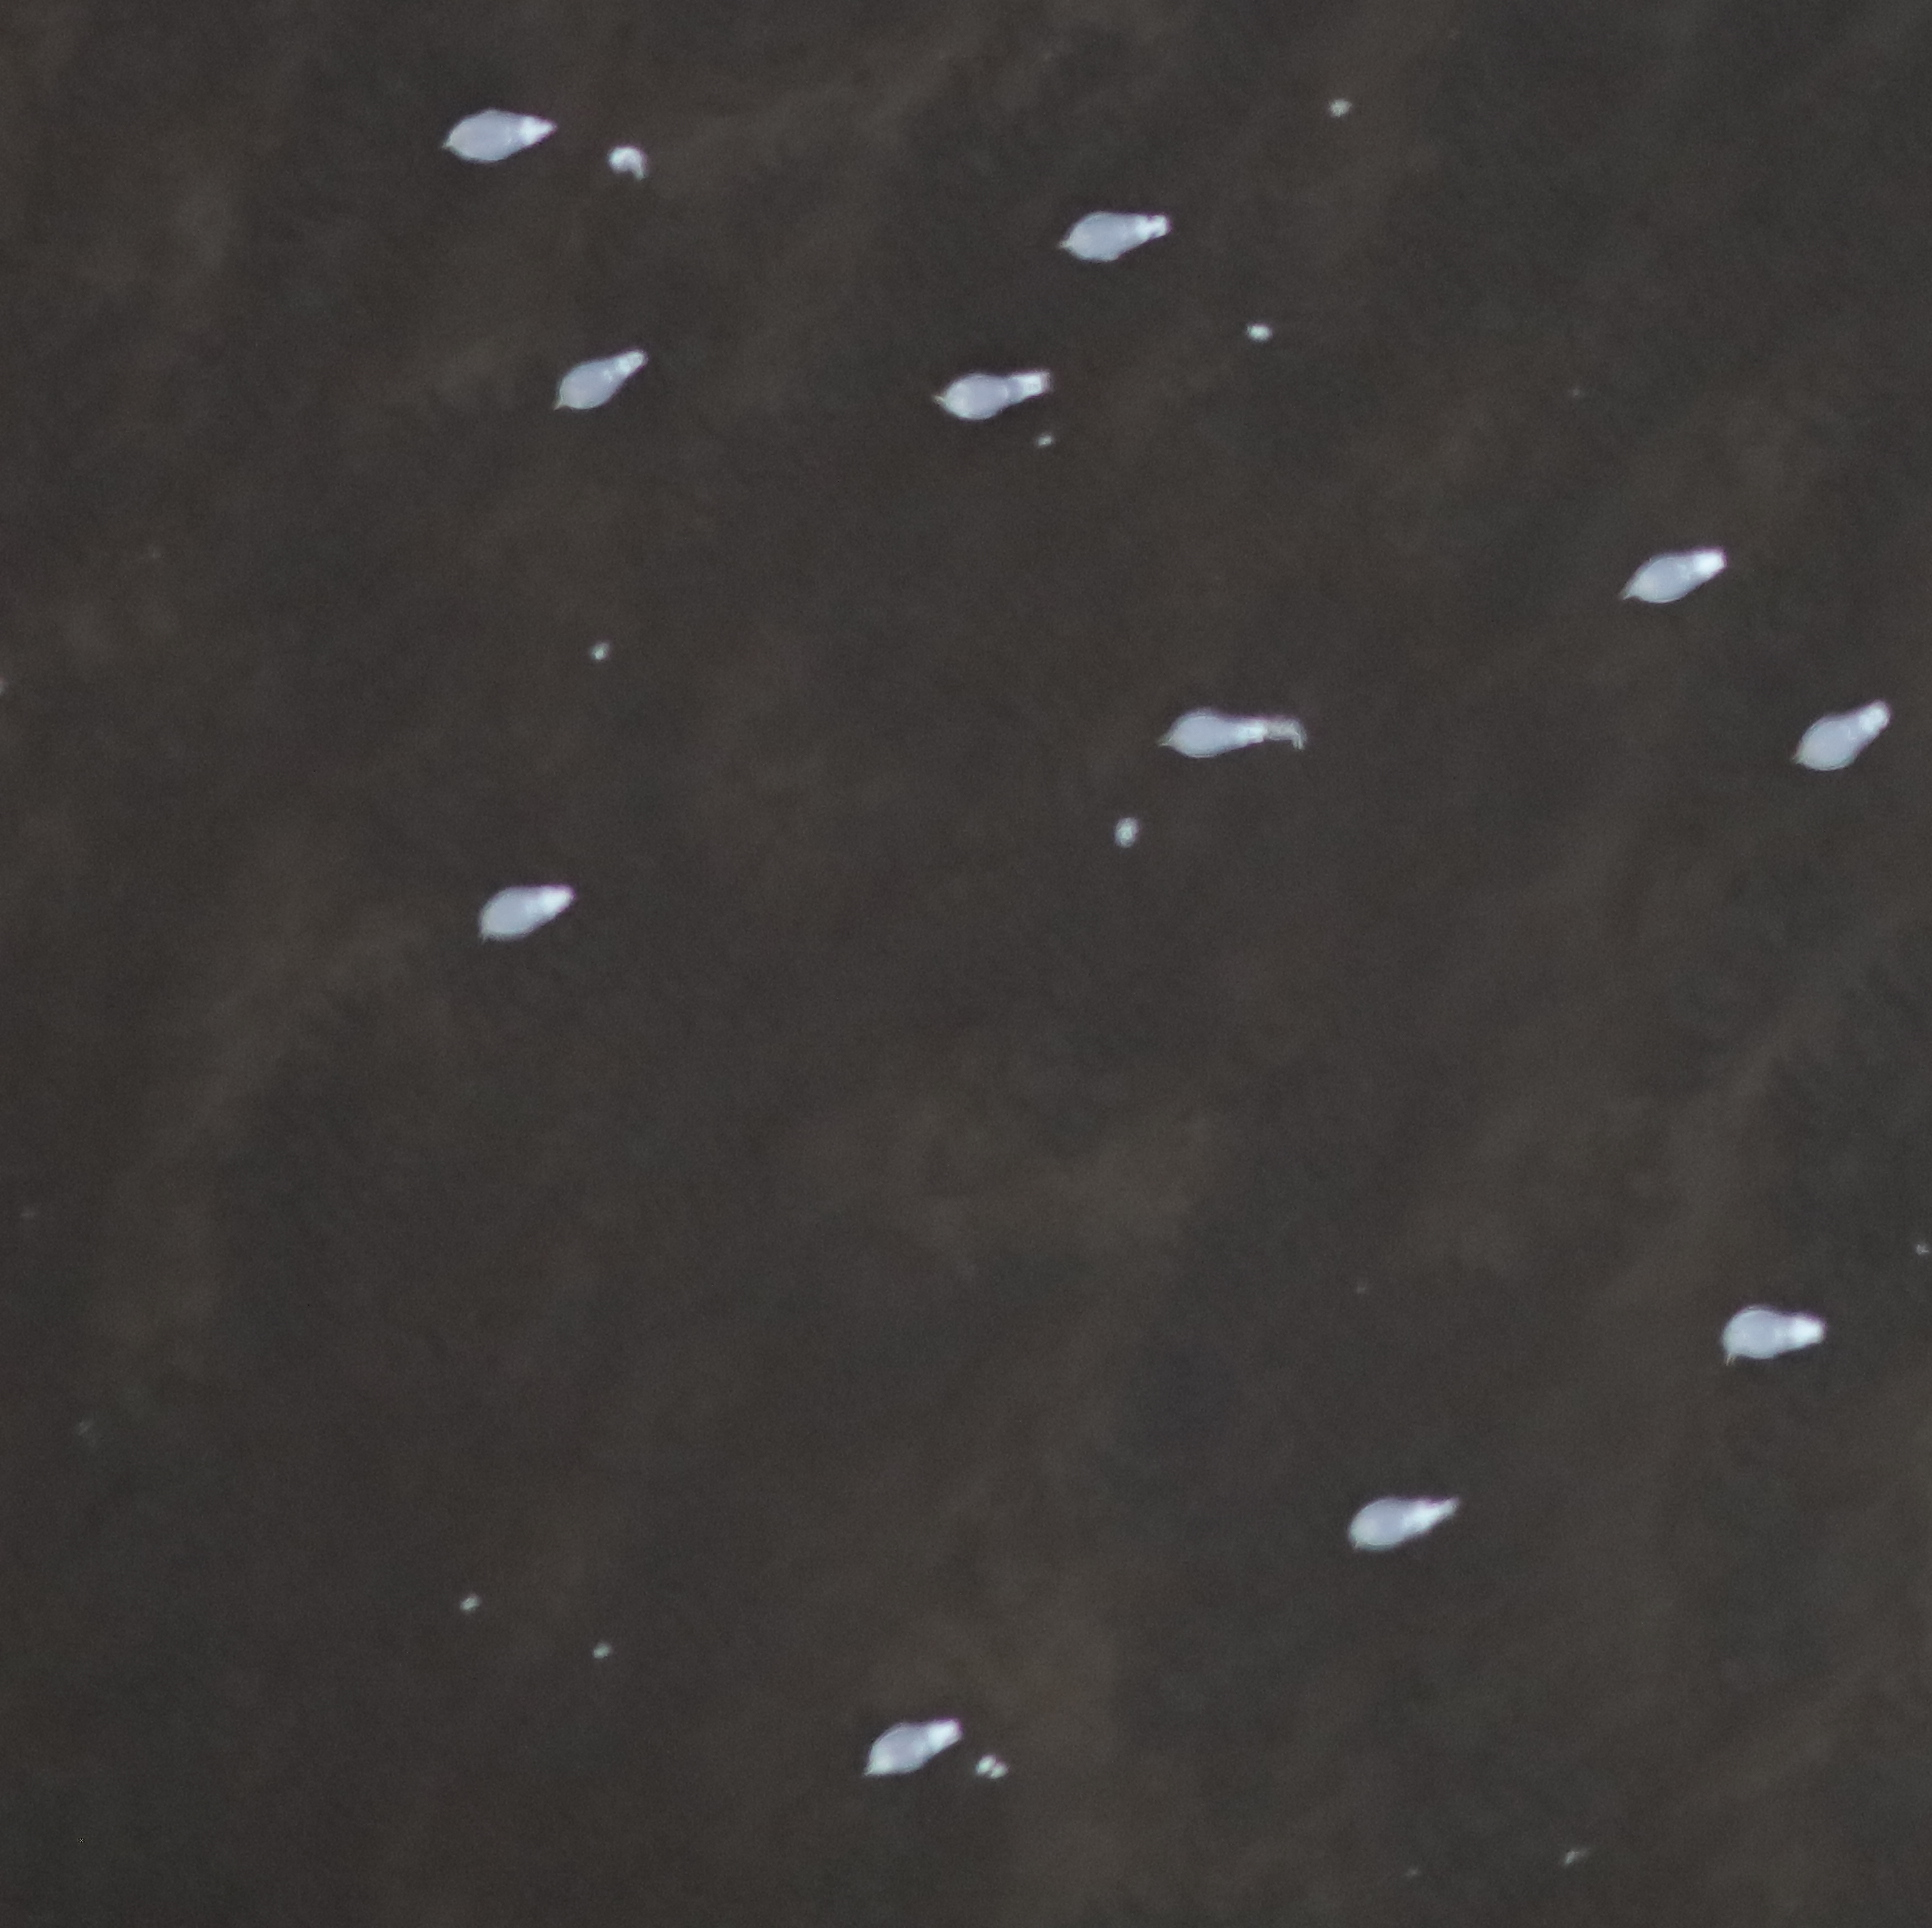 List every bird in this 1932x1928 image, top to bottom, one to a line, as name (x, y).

emperor goose (497, 137)
emperor goose (1094, 238)
emperor goose (585, 383)
emperor goose (972, 385)
emperor goose (1665, 580)
emperor goose (1207, 723)
emperor goose (1832, 744)
emperor goose (521, 924)
emperor goose (1736, 1325)
emperor goose (1391, 1517)
emperor goose (895, 1734)